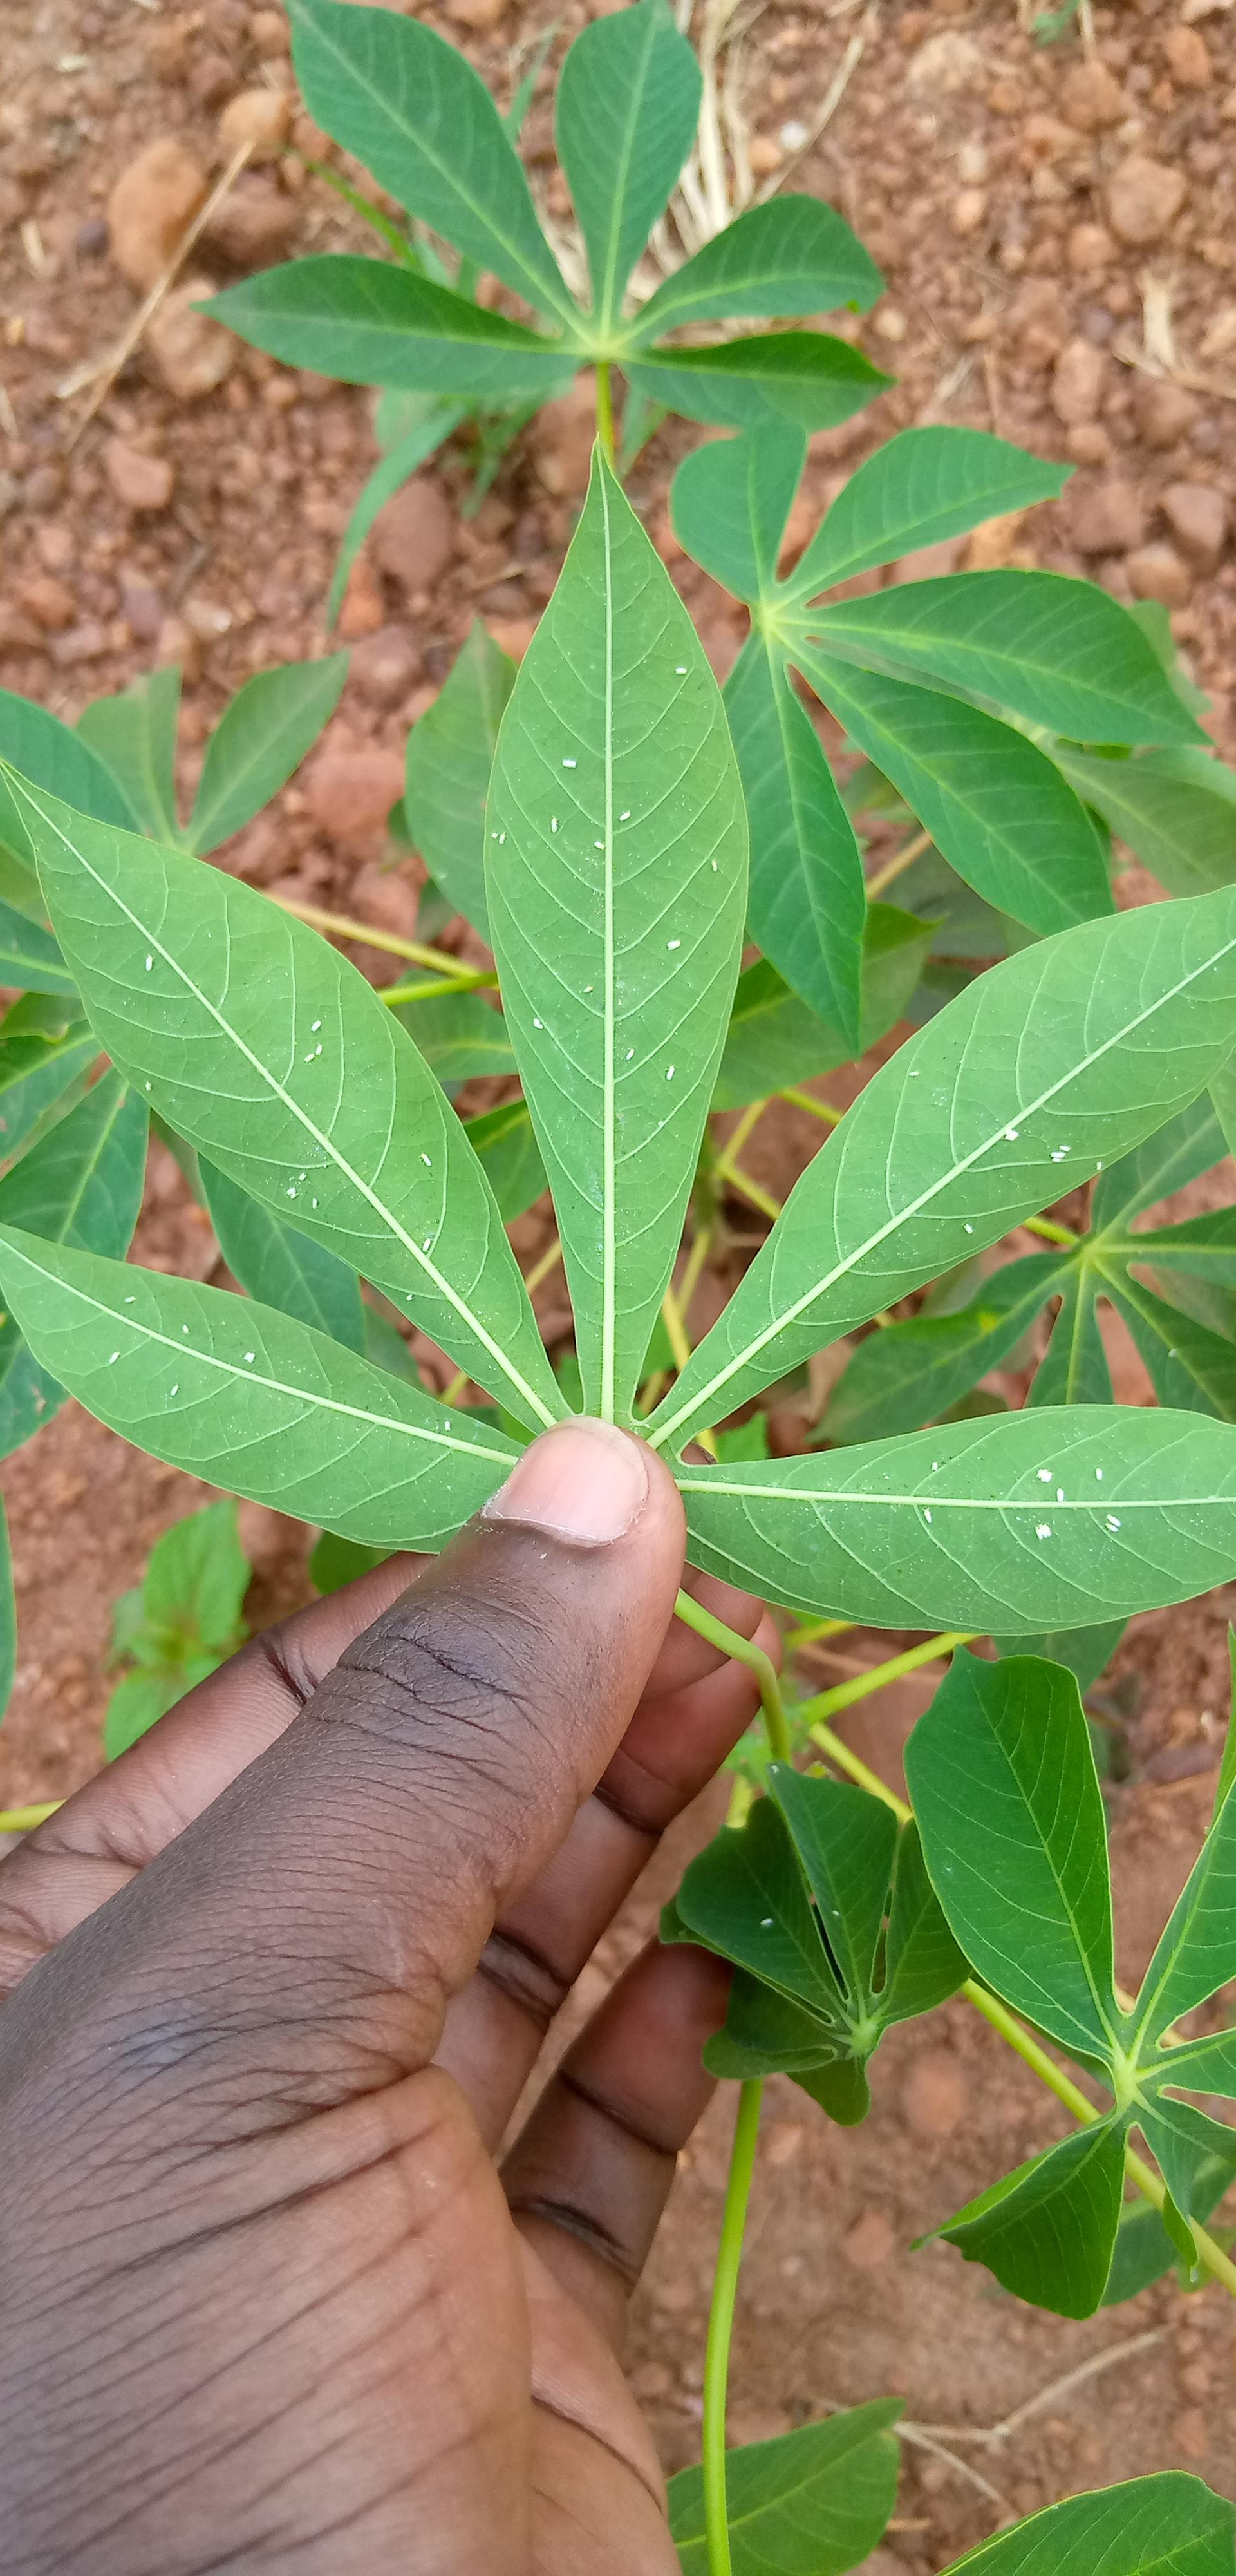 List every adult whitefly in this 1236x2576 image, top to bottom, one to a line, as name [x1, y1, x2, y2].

whitefly [673, 665, 688, 677]
whitefly [560, 757, 579, 772]
whitefly [618, 809, 633, 824]
whitefly [548, 813, 559, 835]
whitefly [489, 830, 498, 840]
whitefly [497, 830, 510, 847]
whitefly [592, 839, 605, 853]
whitefly [707, 858, 722, 875]
whitefly [665, 938, 683, 953]
whitefly [144, 954, 154, 972]
whitefly [581, 983, 597, 998]
whitefly [529, 1014, 545, 1033]
whitefly [309, 1018, 323, 1035]
whitefly [315, 1041, 324, 1057]
whitefly [624, 1047, 635, 1063]
whitefly [303, 1052, 317, 1065]
whitefly [664, 1063, 676, 1083]
whitefly [907, 1069, 921, 1079]
whitefly [143, 1079, 154, 1094]
whitefly [1002, 1127, 1019, 1135]
whitefly [1002, 1134, 1016, 1143]
whitefly [1057, 1142, 1071, 1153]
whitefly [1048, 1150, 1067, 1157]
whitefly [418, 1151, 433, 1168]
whitefly [1050, 1156, 1063, 1163]
whitefly [1094, 1159, 1104, 1172]
whitefly [296, 1171, 312, 1183]
whitefly [286, 1185, 295, 1198]
whitefly [290, 1190, 298, 1202]
whitefly [310, 1196, 319, 1211]
whitefly [961, 1220, 974, 1236]
whitefly [420, 1236, 433, 1255]
whitefly [123, 1293, 137, 1306]
whitefly [404, 1293, 416, 1303]
whitefly [181, 1323, 192, 1336]
whitefly [108, 1349, 121, 1367]
whitefly [243, 1351, 256, 1364]
whitefly [168, 1383, 181, 1401]
whitefly [444, 1419, 452, 1434]
whitefly [930, 1459, 940, 1472]
whitefly [1042, 1466, 1054, 1485]
whitefly [1093, 1466, 1103, 1482]
whitefly [1035, 1468, 1044, 1482]
whitefly [1055, 1486, 1065, 1504]
whitefly [921, 1505, 935, 1525]
whitefly [1105, 1512, 1122, 1528]
whitefly [1037, 1522, 1053, 1541]
whitefly [1103, 1522, 1119, 1532]
whitefly [1031, 1524, 1043, 1541]
whitefly [769, 1763, 783, 1777]
whitefly [830, 1908, 843, 1918]
whitefly [759, 1913, 774, 1929]